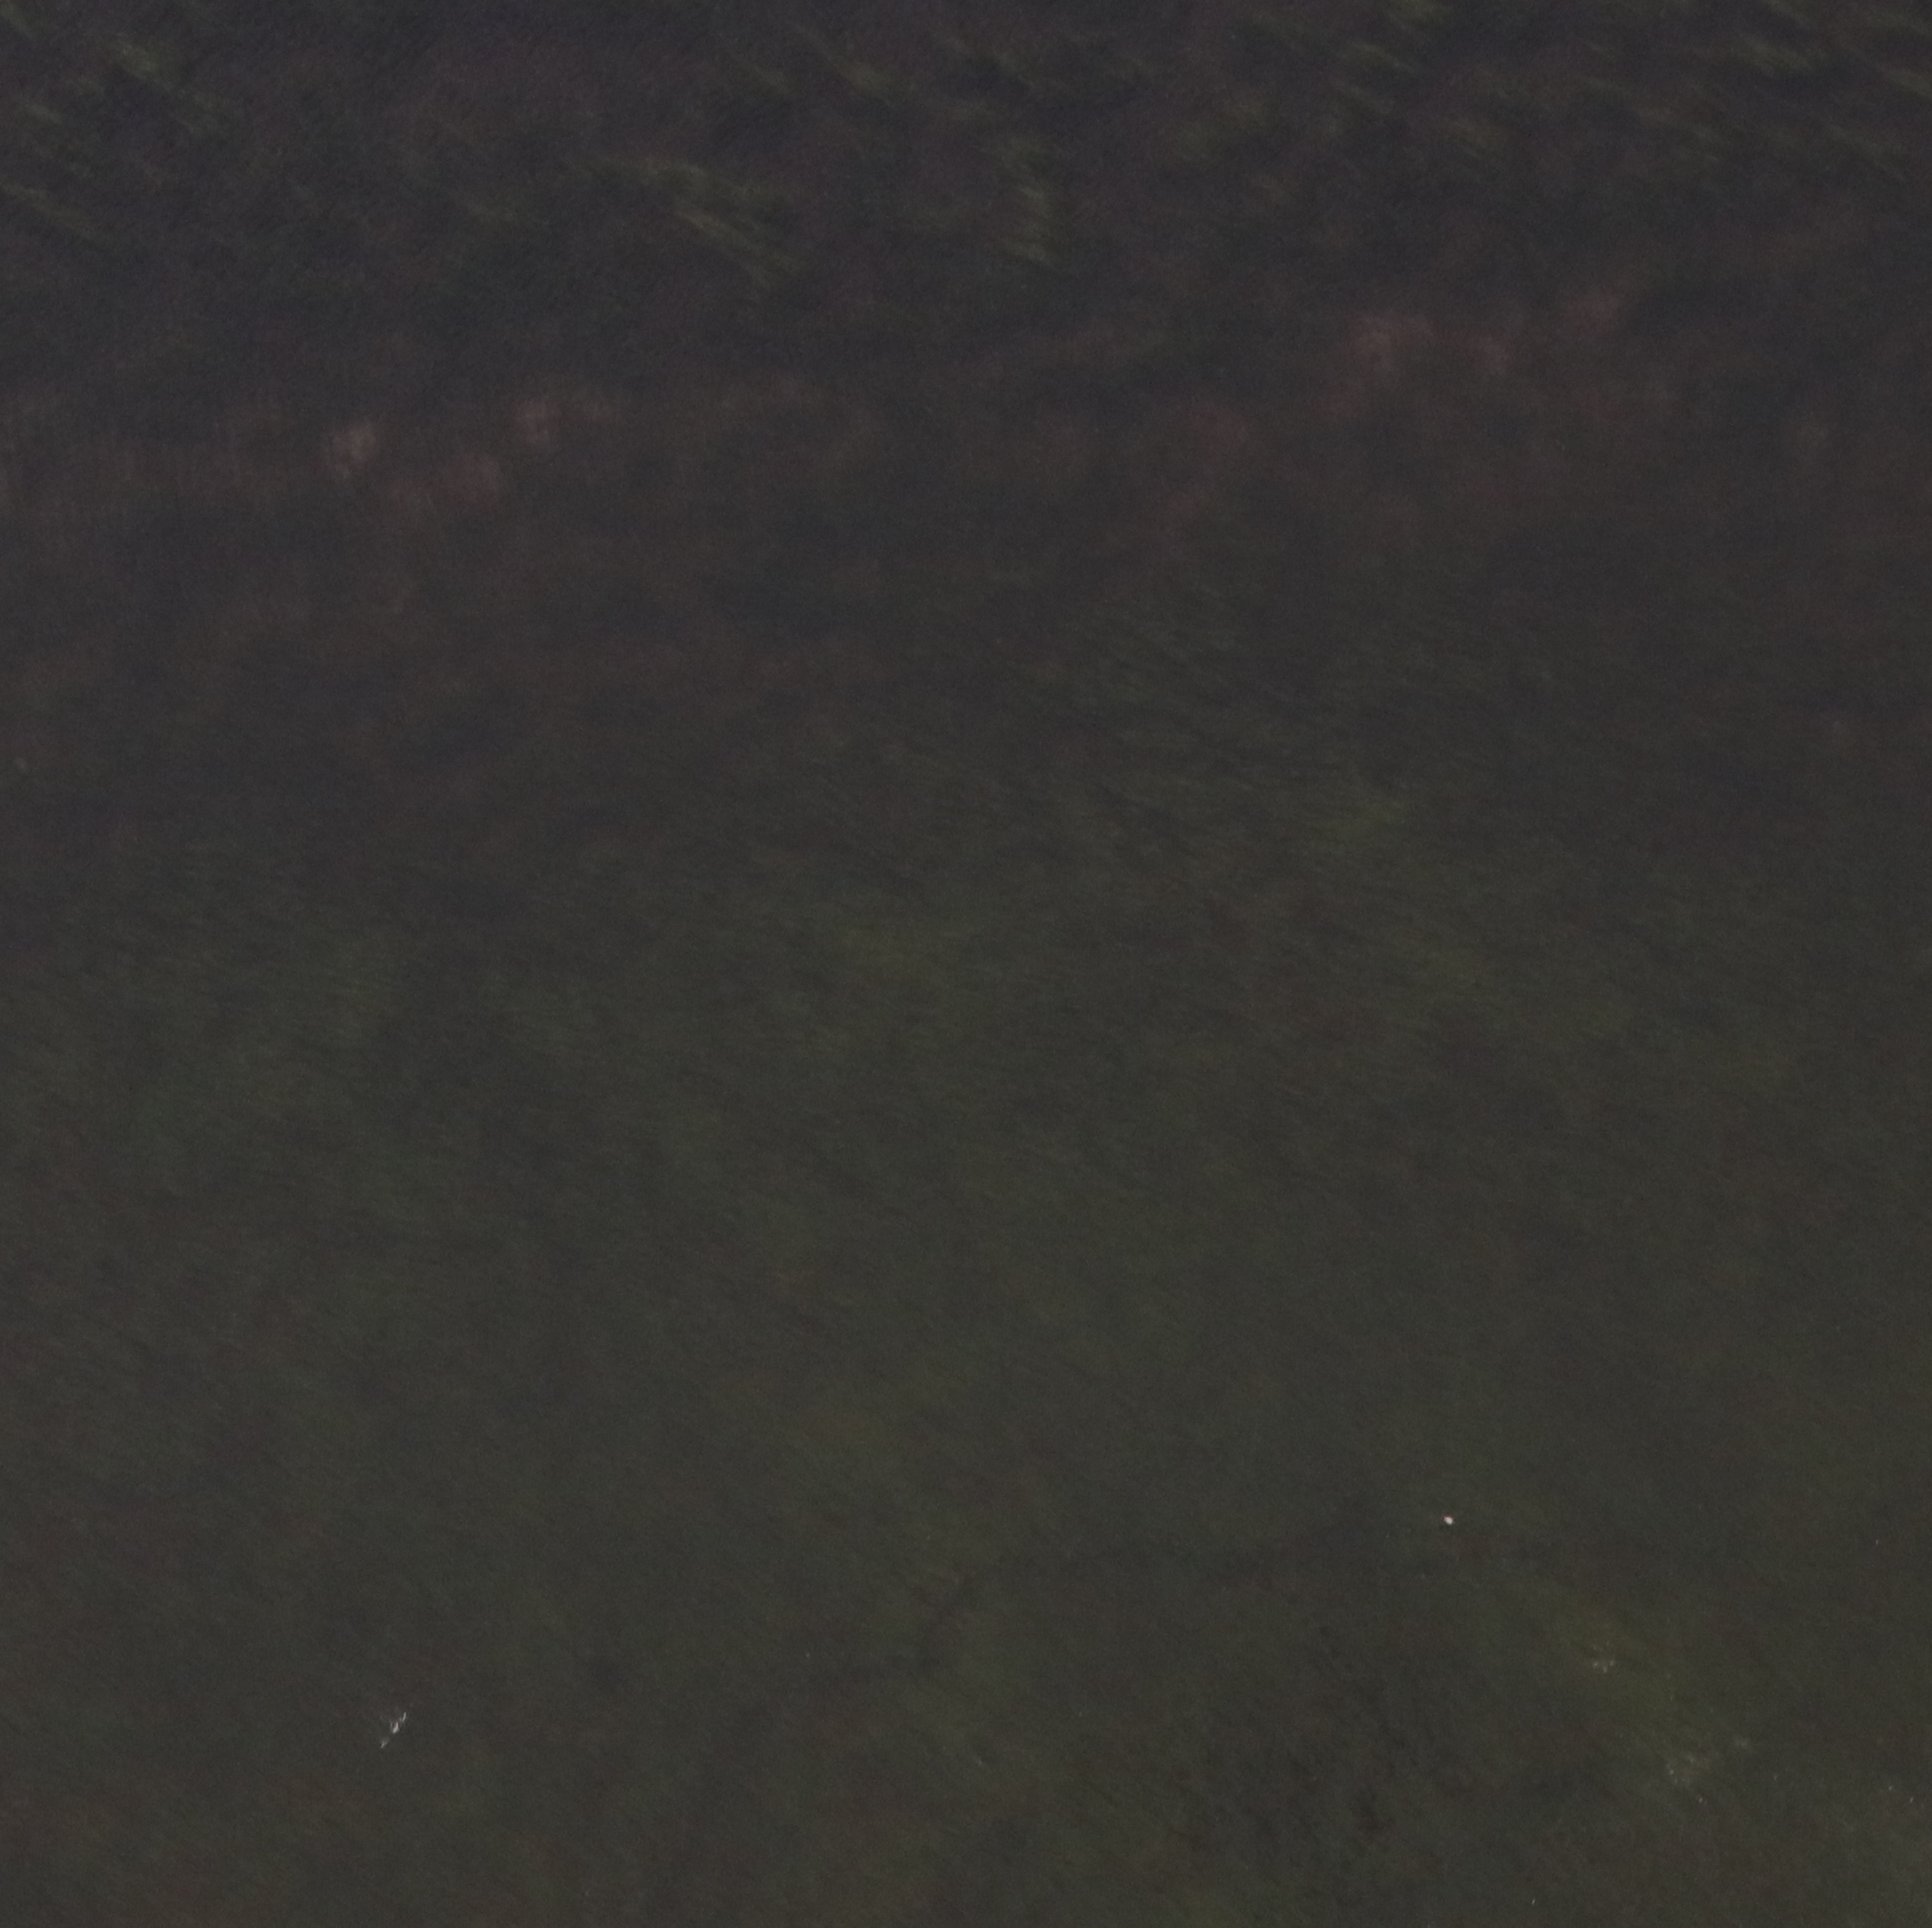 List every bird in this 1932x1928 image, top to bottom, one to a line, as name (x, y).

None